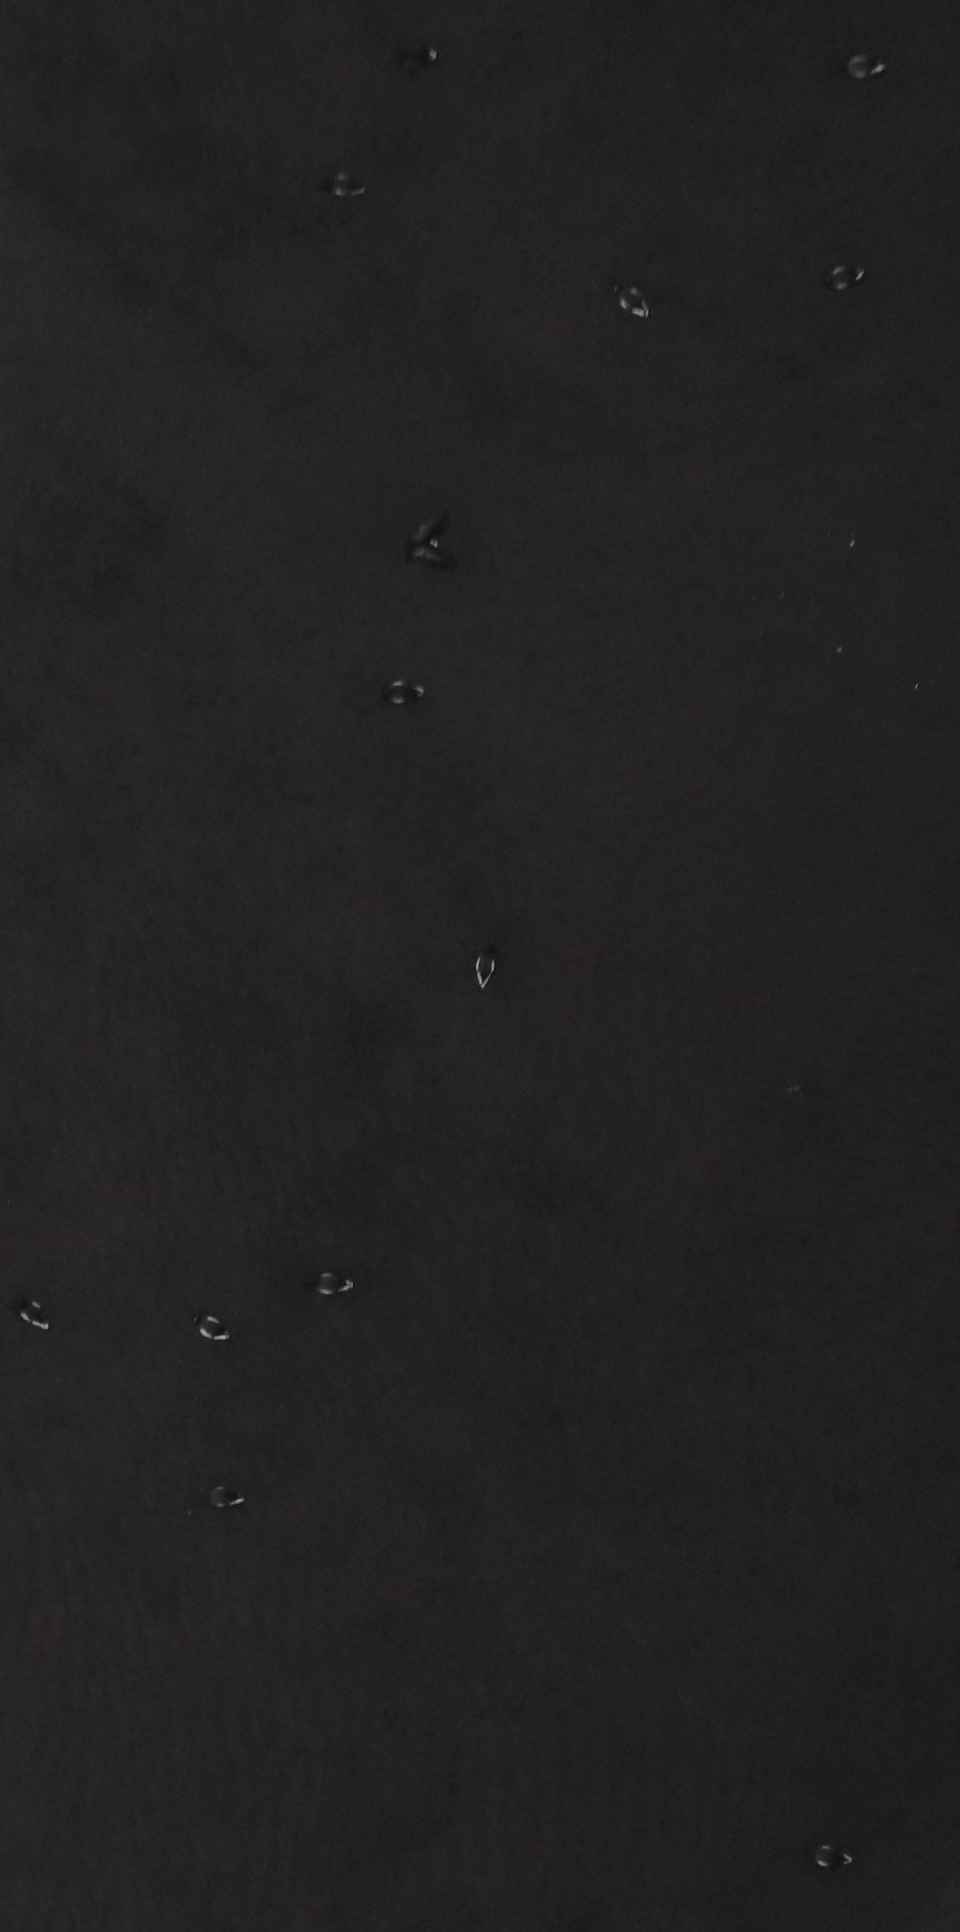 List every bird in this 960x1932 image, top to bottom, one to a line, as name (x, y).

brant (419, 60)
brant (863, 67)
brant (348, 188)
brant (845, 280)
brant (631, 301)
brant (429, 543)
brant (402, 691)
brant (486, 967)
brant (332, 1284)
brant (33, 1314)
brant (213, 1329)
brant (222, 1497)
brant (829, 1857)